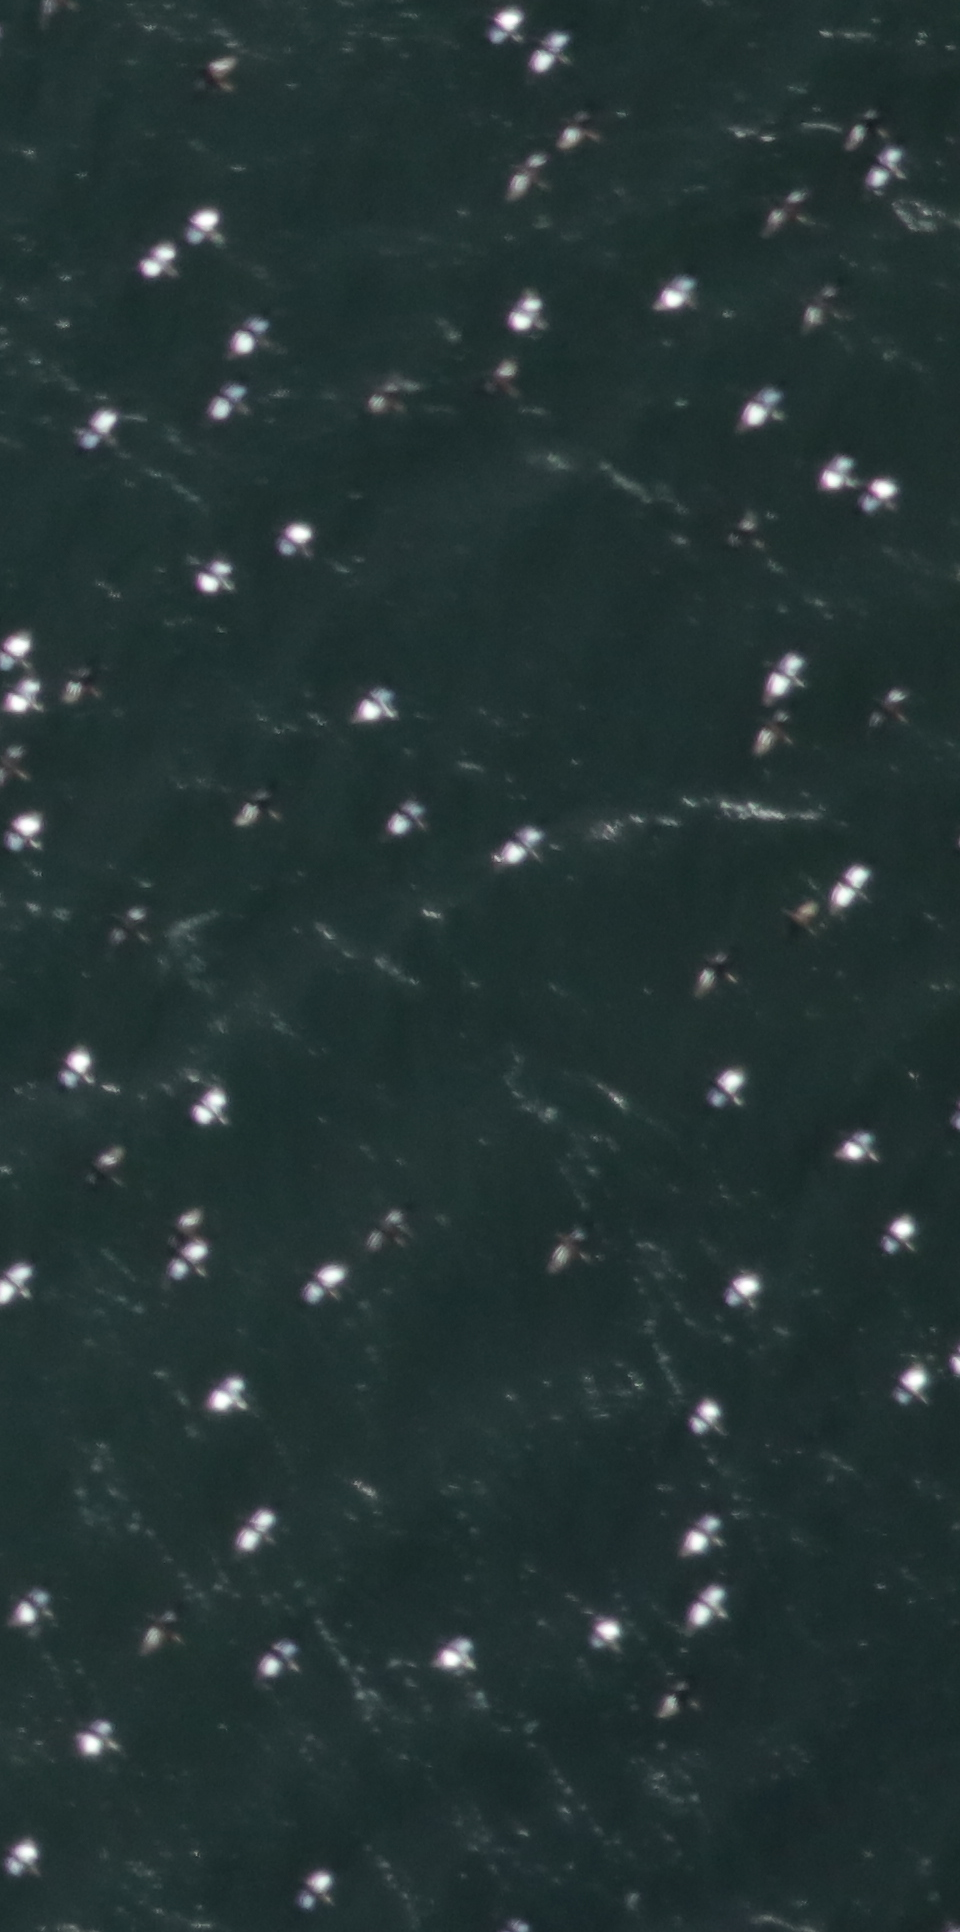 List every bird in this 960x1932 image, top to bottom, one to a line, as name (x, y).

other bird (512, 28)
other bird (552, 44)
other bird (217, 74)
other bird (584, 128)
other bird (873, 129)
other bird (529, 170)
other bird (883, 174)
other bird (787, 216)
other bird (200, 227)
other bird (158, 260)
other bird (675, 296)
other bird (833, 307)
other bird (533, 318)
other bird (248, 332)
other bird (499, 375)
other bird (397, 397)
other bird (231, 398)
other bird (764, 414)
other bird (98, 433)
other bird (841, 470)
other bird (883, 496)
other bird (741, 533)
other bird (294, 537)
other bird (218, 576)
other bird (13, 655)
other bird (787, 672)
other bird (80, 681)
other bird (25, 695)
other bird (379, 705)
other bird (891, 708)
other bird (773, 732)
other bird (7, 763)
other bird (261, 804)
other bird (407, 817)
other bird (21, 835)
other bird (521, 845)
other bird (847, 895)
other bird (796, 925)
other bird (129, 926)
other bird (718, 971)
other bird (79, 1076)
other bird (729, 1093)
other bird (212, 1112)
other bird (855, 1149)
other bird (100, 1172)
other bird (390, 1227)
other bird (186, 1230)
other bird (896, 1234)
other bird (569, 1247)
other bird (195, 1262)
other bird (16, 1282)
other bird (324, 1290)
other bird (741, 1294)
other bird (910, 1388)
other bird (226, 1399)
other bird (709, 1420)
other bird (261, 1530)
other bird (703, 1535)
other bird (707, 1604)
other bird (35, 1613)
other bird (166, 1628)
other bird (614, 1633)
other bird (461, 1655)
other bird (281, 1657)
other bird (678, 1697)
other bird (103, 1735)
other bird (23, 1857)
other bird (315, 1888)